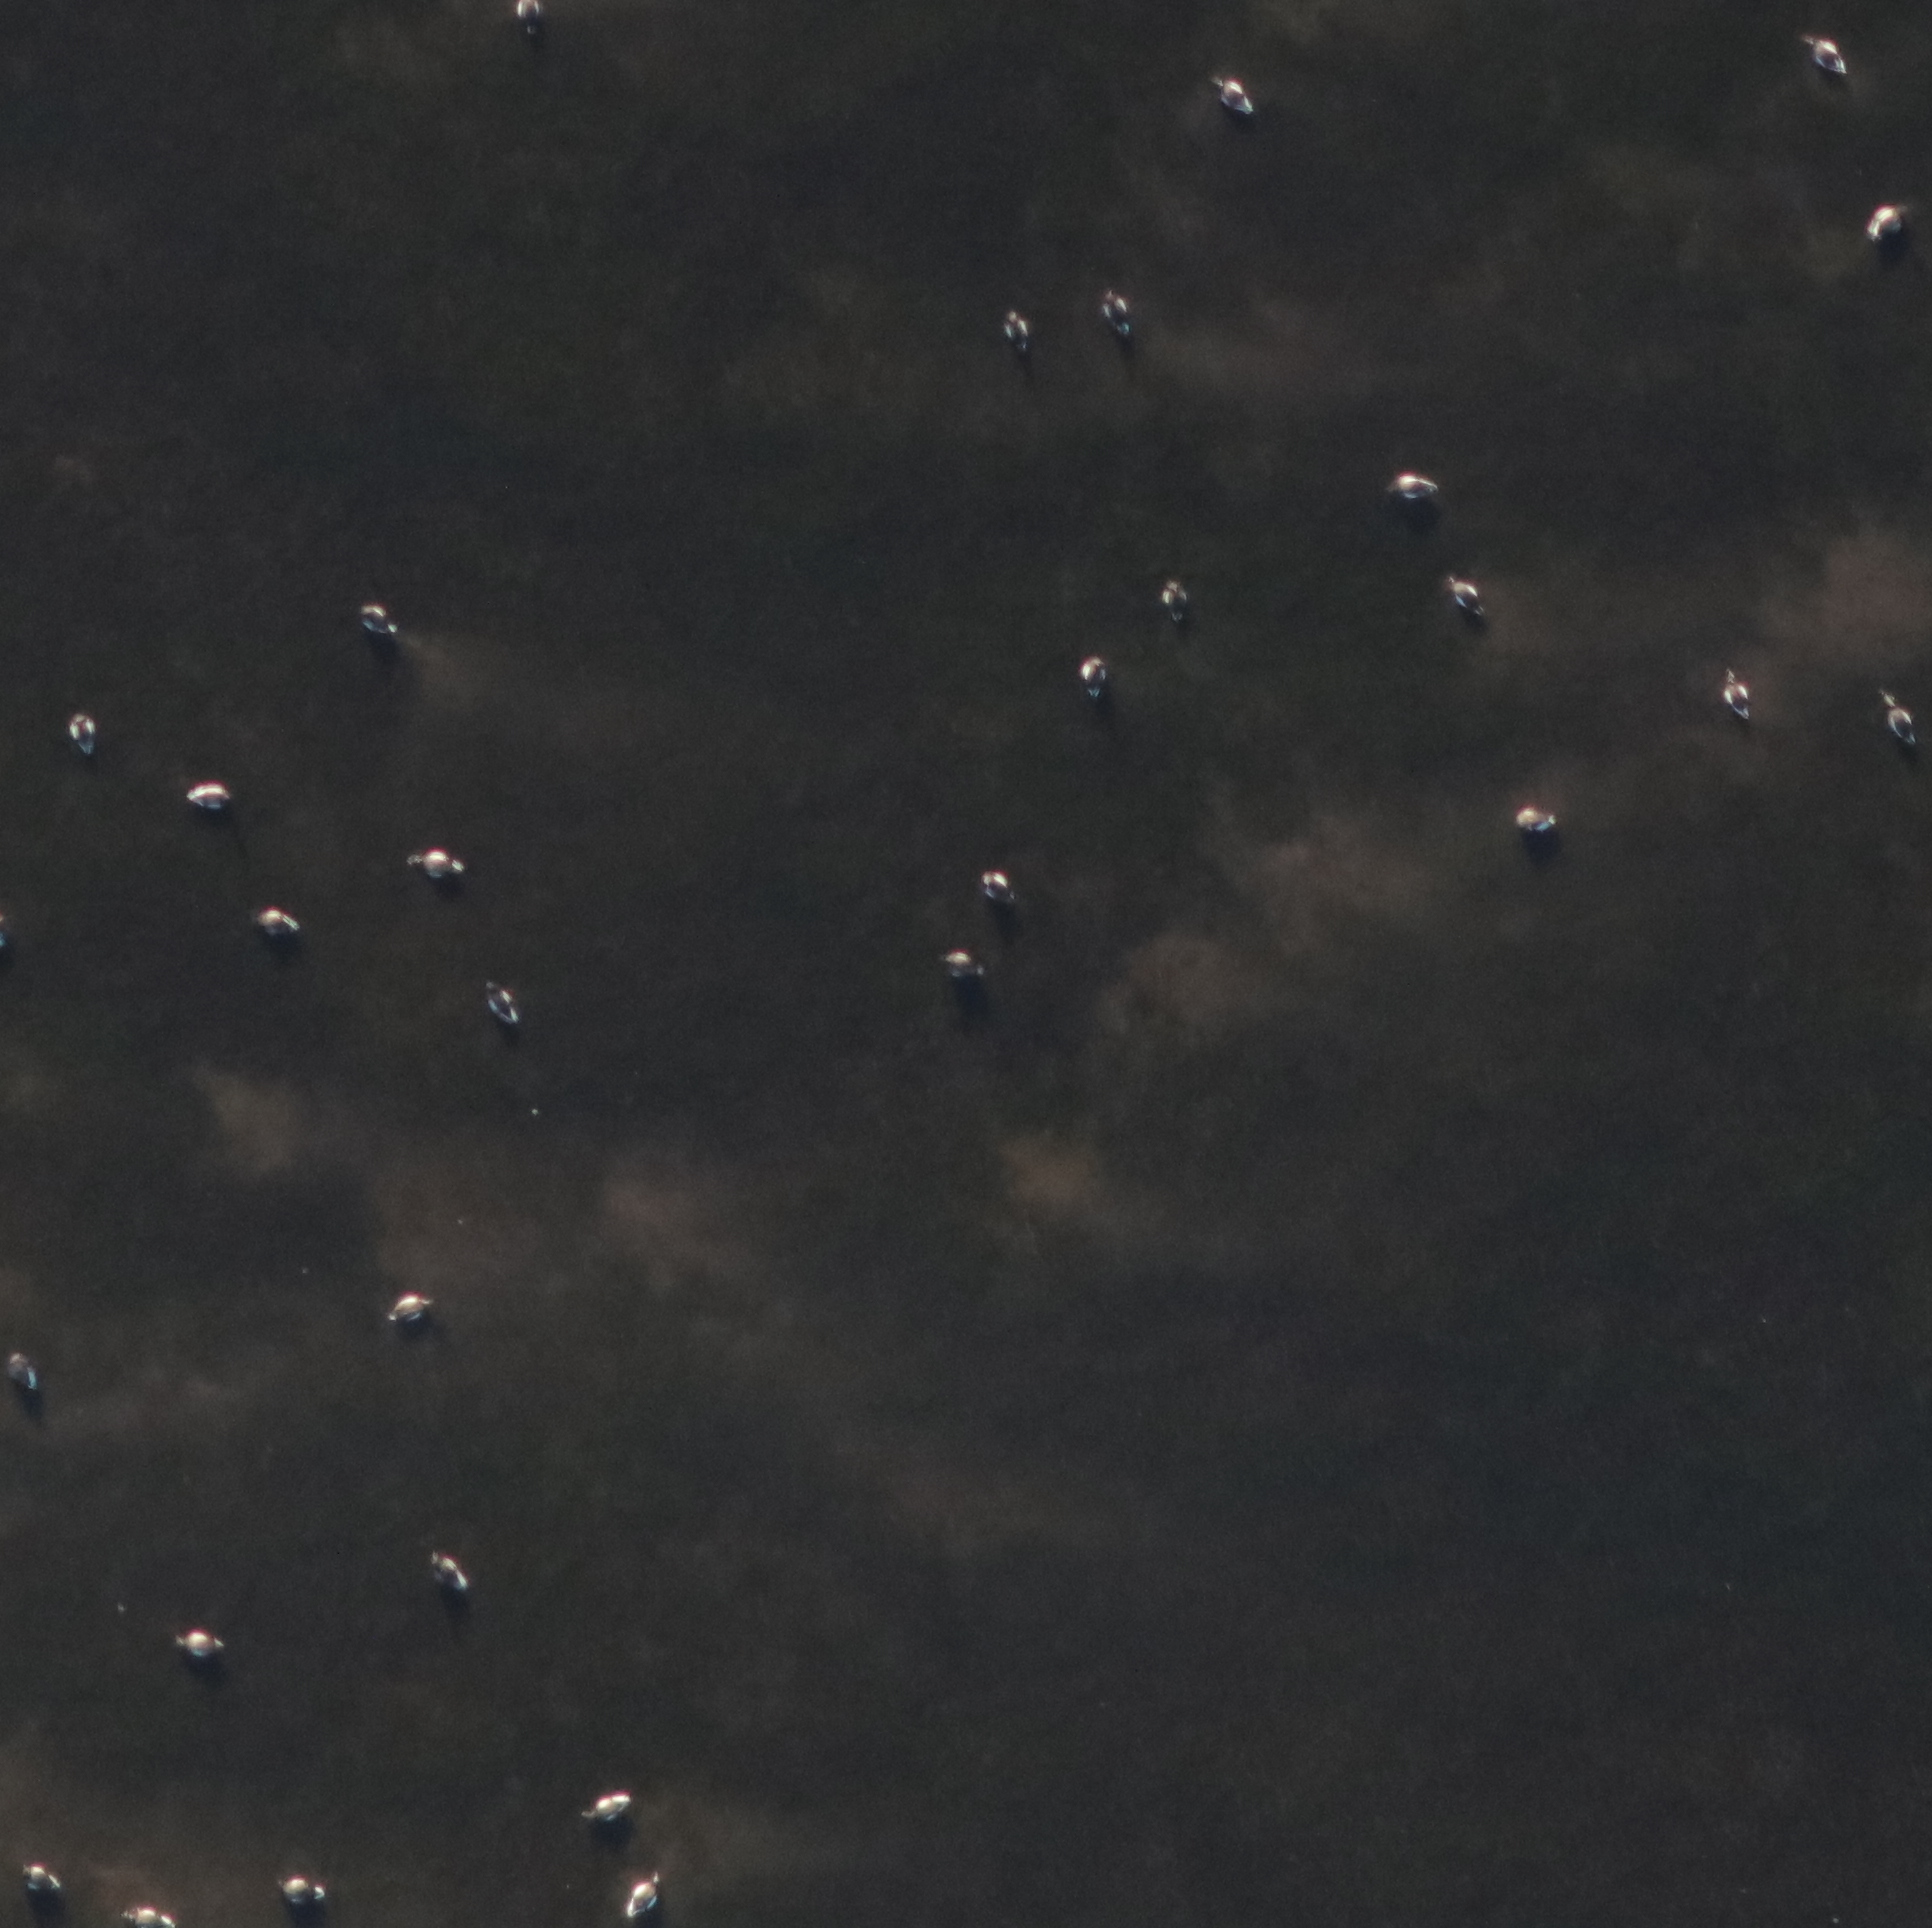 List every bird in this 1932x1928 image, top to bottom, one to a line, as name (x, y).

brant (529, 9)
brant (1826, 55)
brant (1233, 94)
brant (1888, 220)
brant (1115, 310)
brant (1014, 329)
brant (1413, 486)
brant (1464, 592)
brant (1175, 599)
brant (377, 620)
brant (1095, 675)
brant (1736, 696)
brant (1897, 718)
brant (83, 732)
brant (209, 794)
brant (1534, 819)
brant (437, 866)
brant (997, 888)
brant (273, 922)
brant (963, 964)
brant (502, 1003)
brant (410, 1308)
brant (23, 1374)
brant (447, 1571)
brant (201, 1646)
brant (612, 1812)
brant (41, 1878)
brant (299, 1892)
brant (643, 1900)